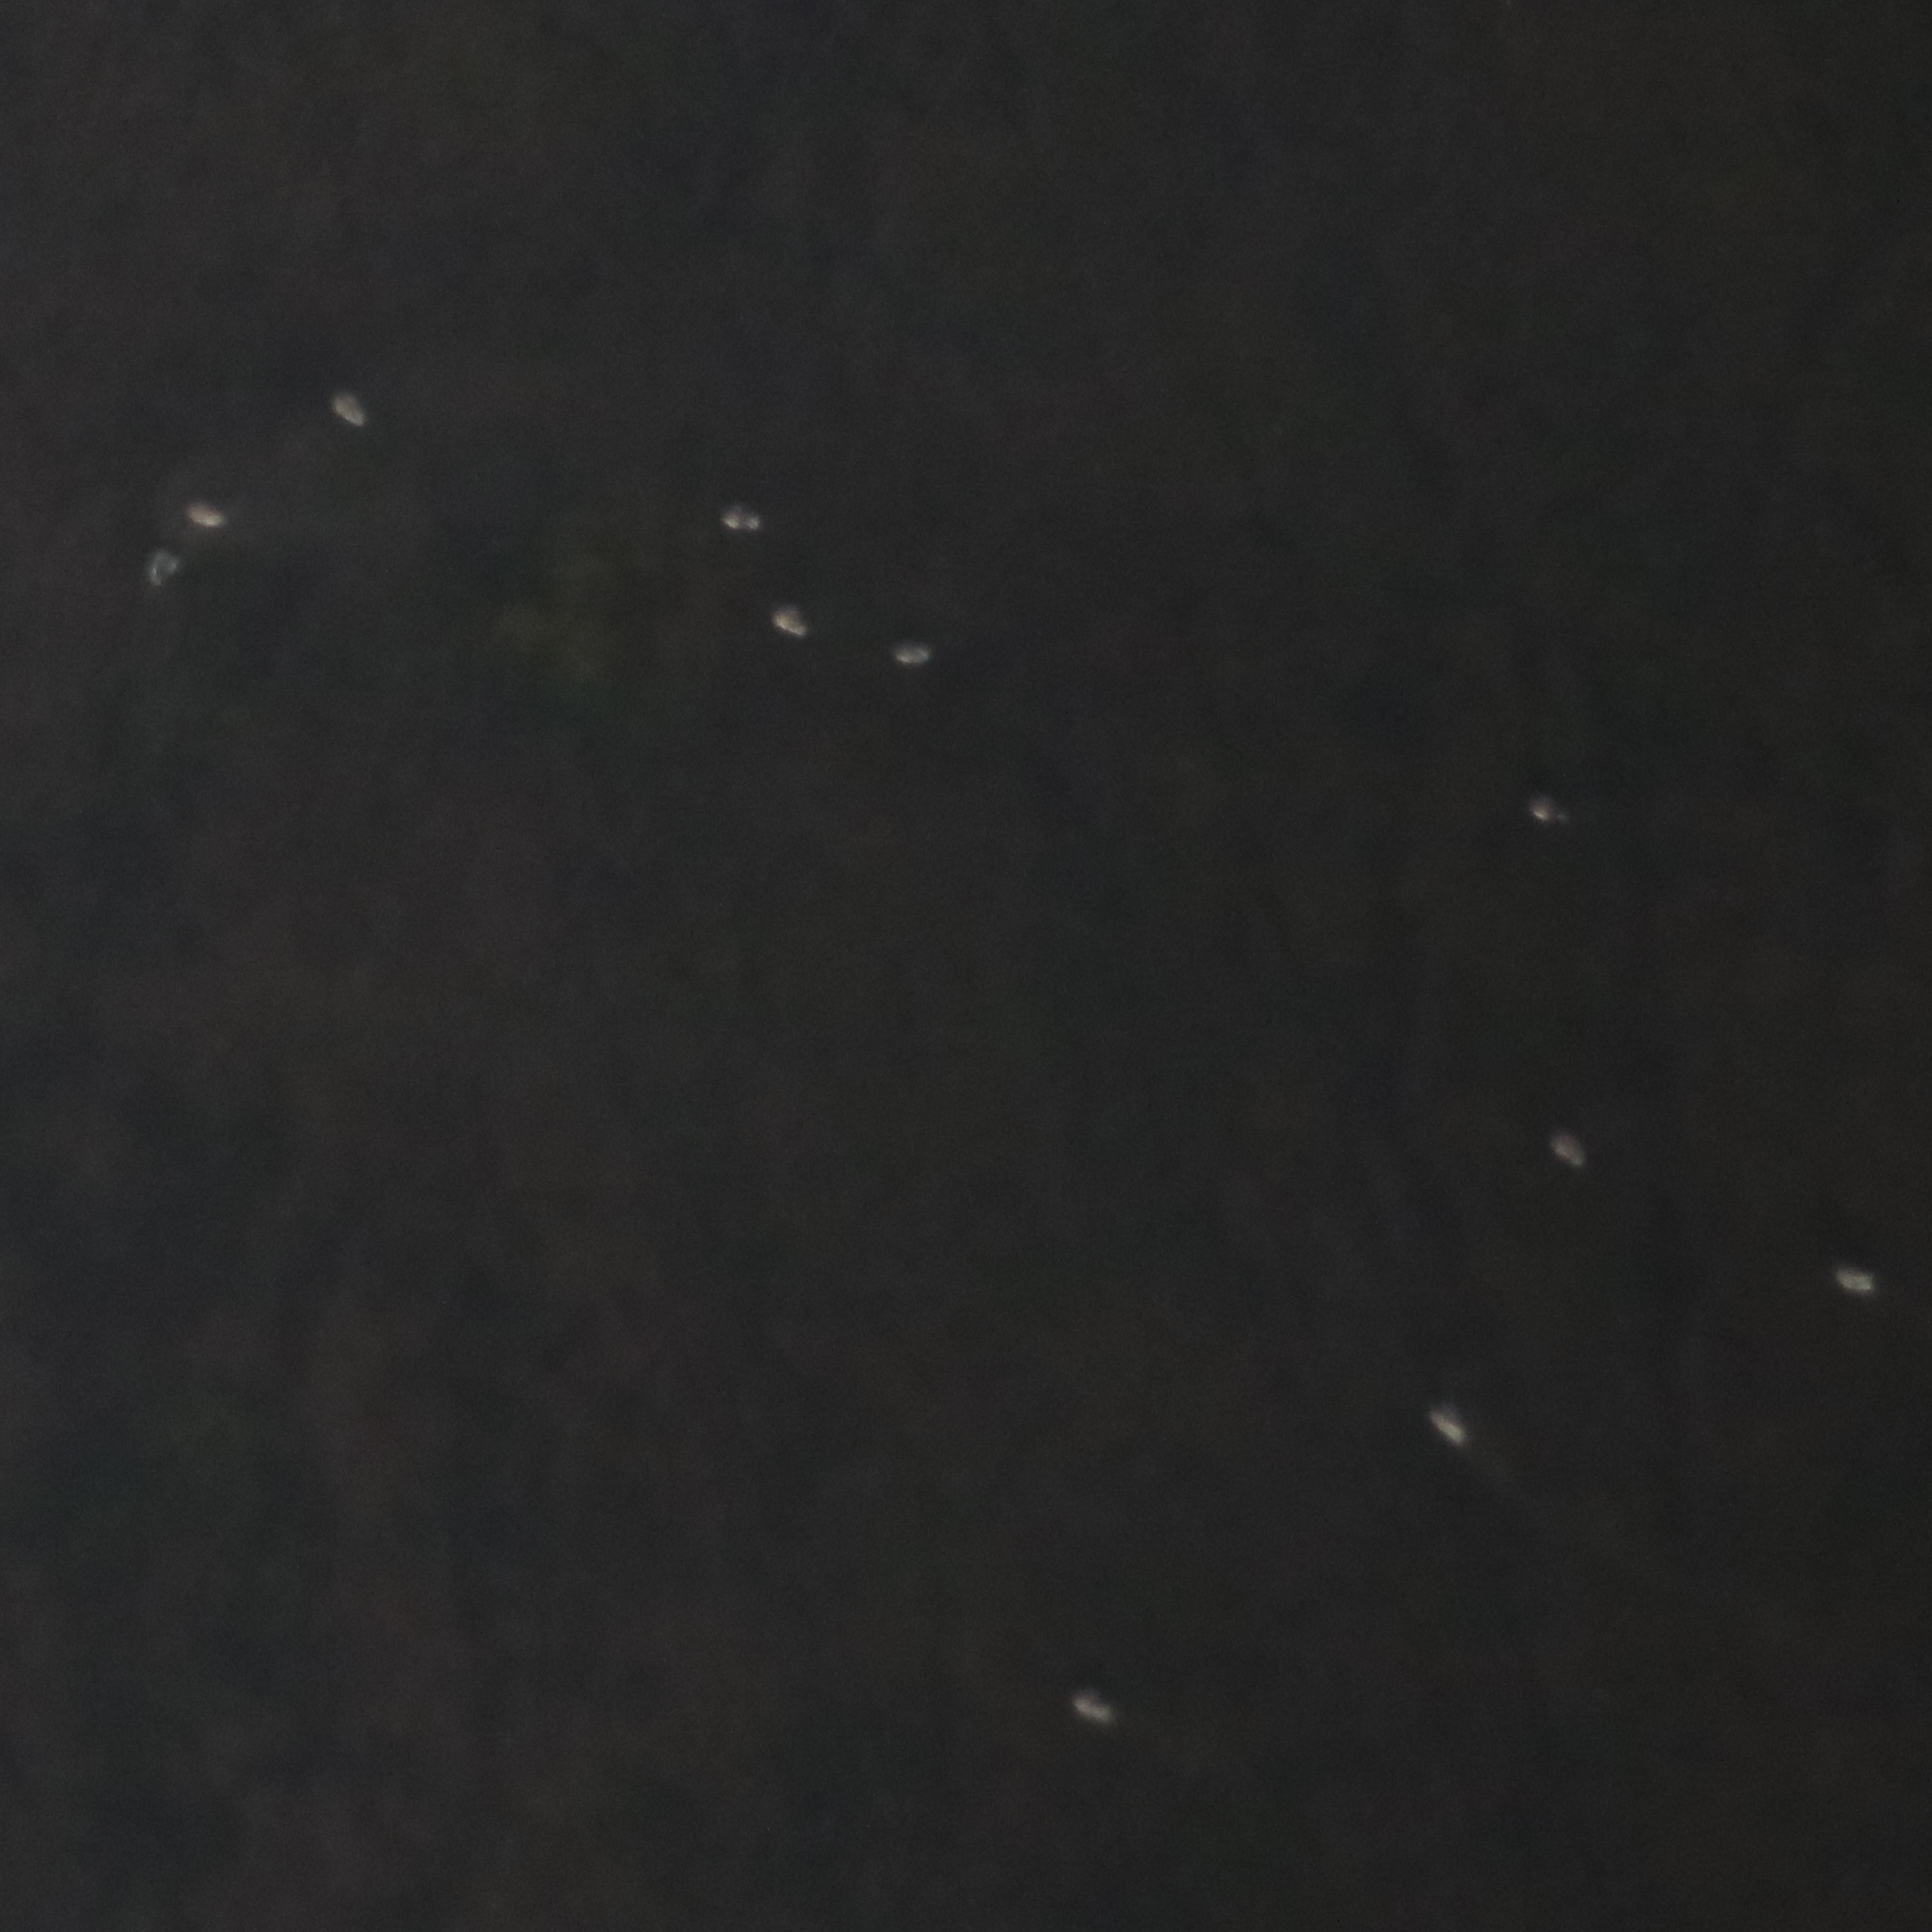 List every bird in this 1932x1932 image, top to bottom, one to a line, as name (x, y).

brant (349, 413)
brant (740, 515)
brant (208, 518)
brant (164, 566)
brant (792, 625)
brant (912, 652)
brant (1547, 807)
brant (1563, 1146)
brant (1856, 1283)
brant (1454, 1428)
brant (1099, 1705)